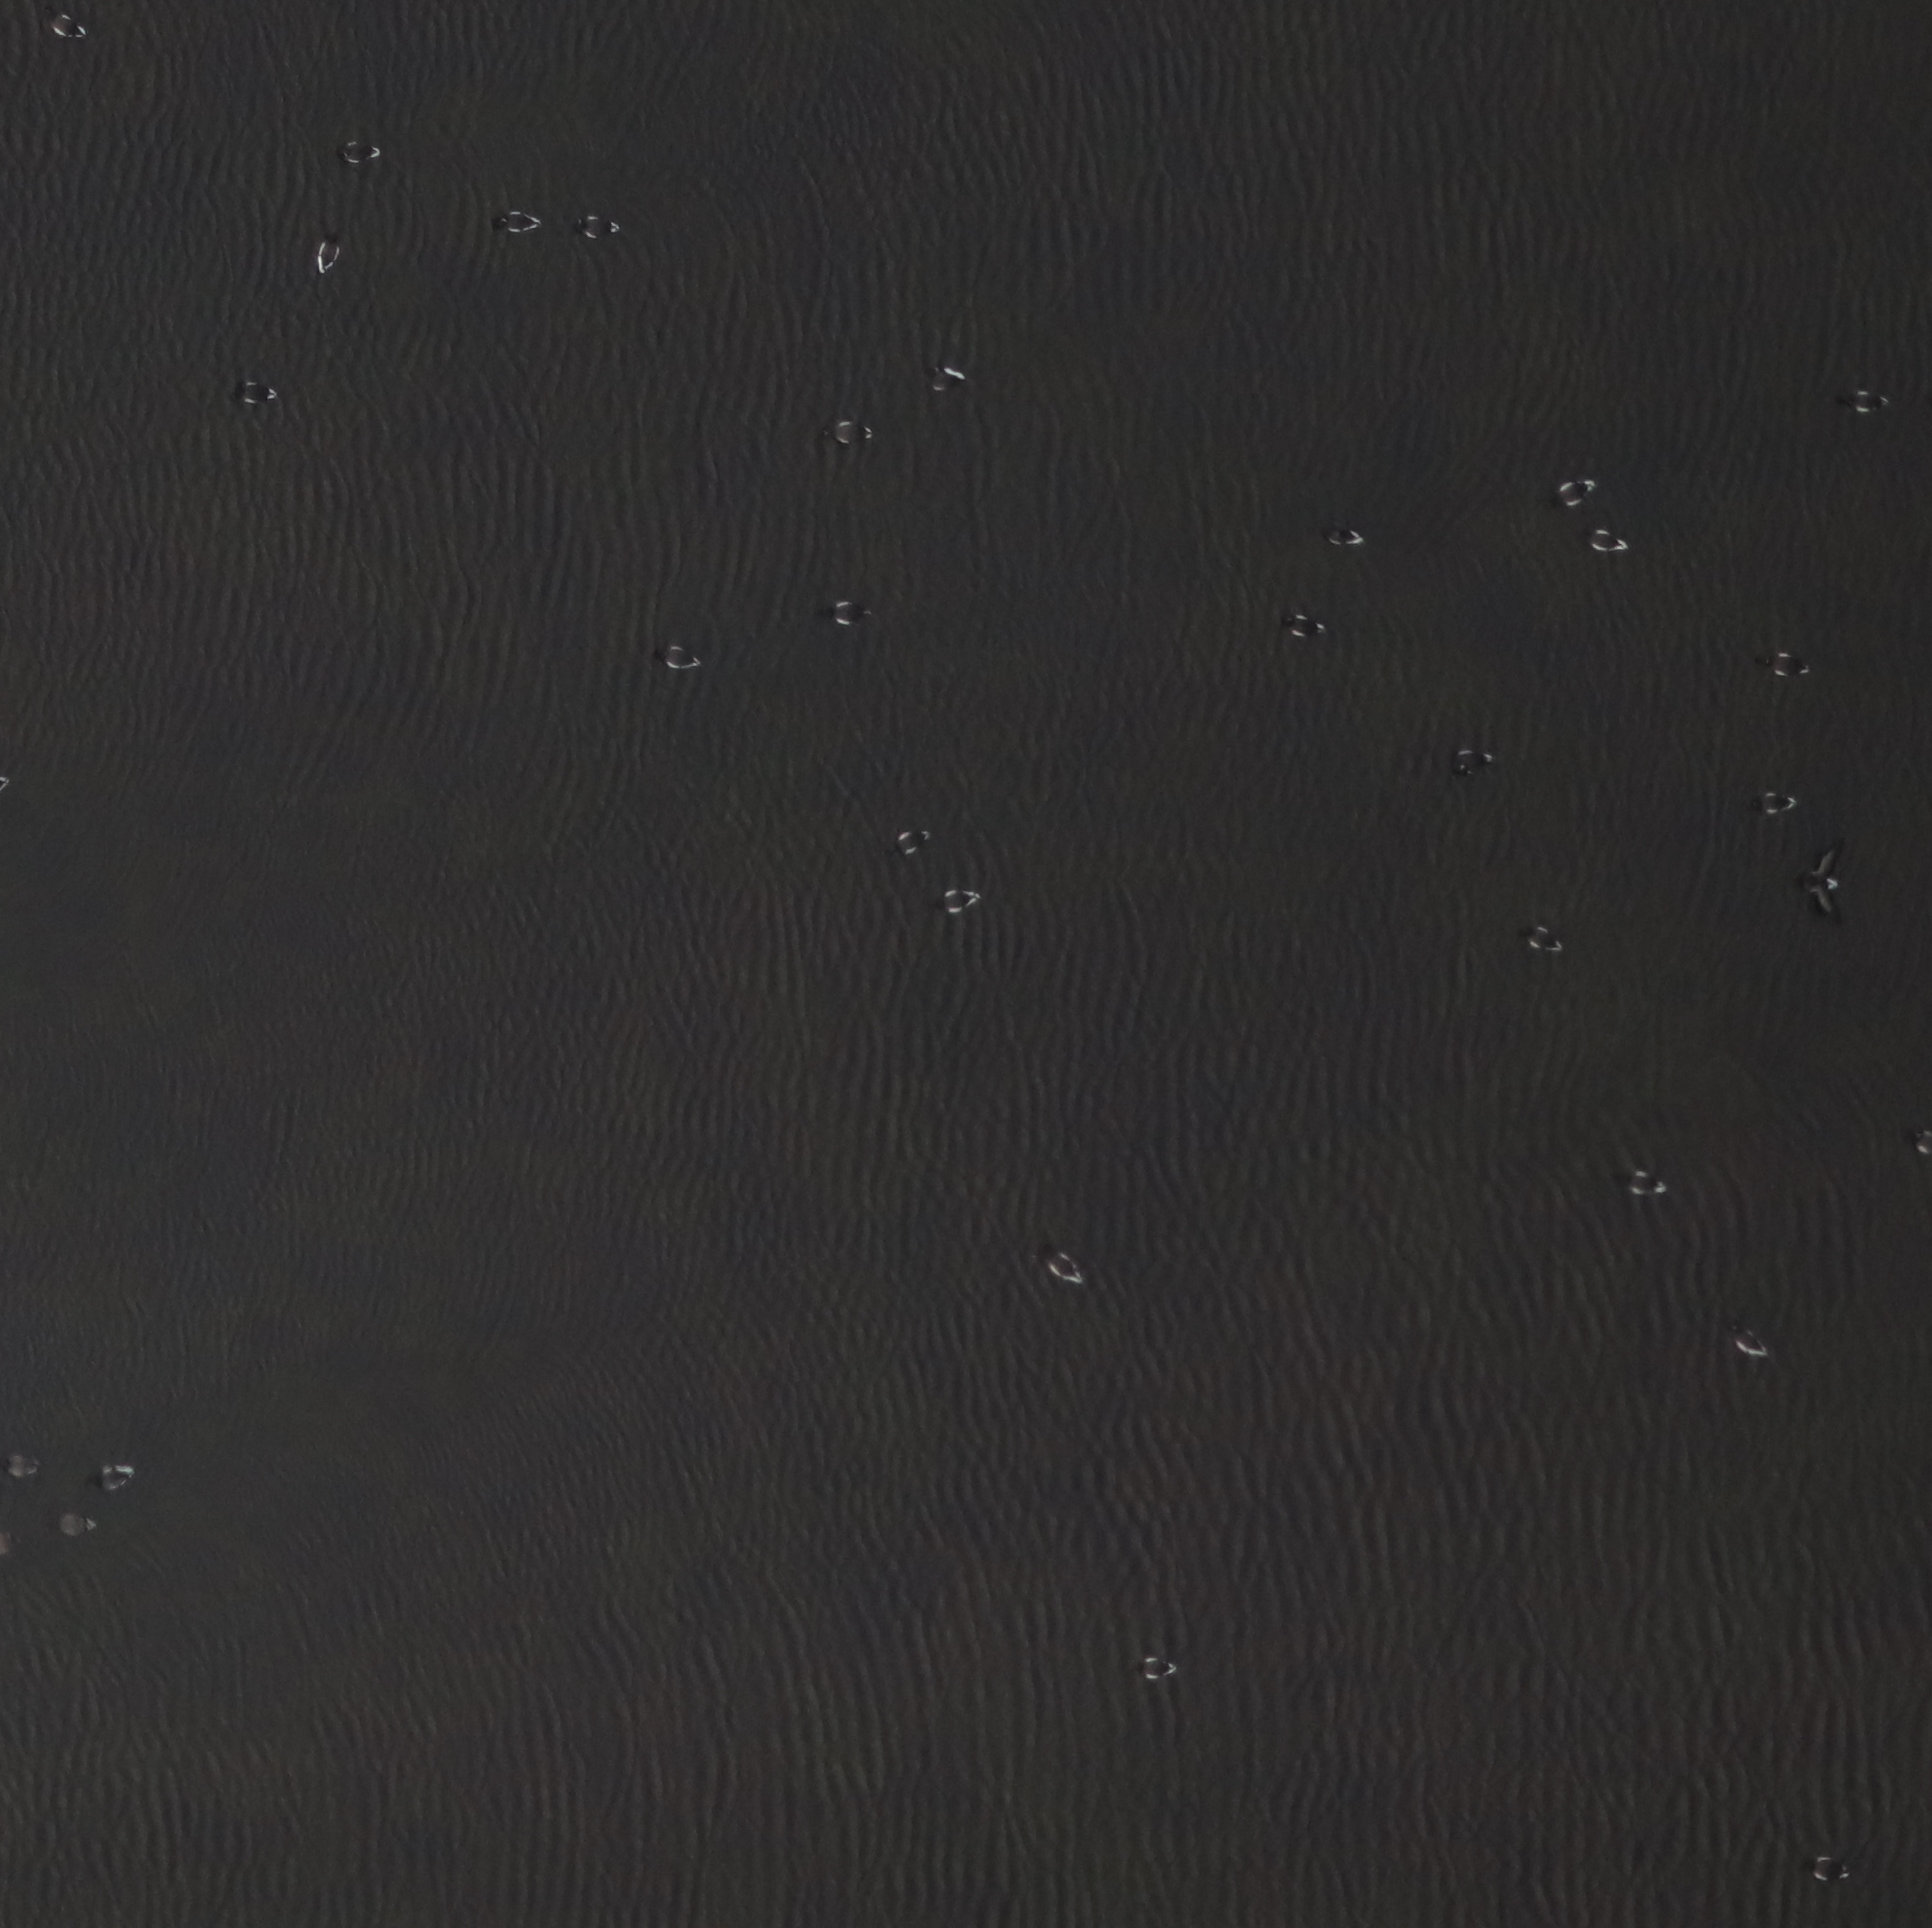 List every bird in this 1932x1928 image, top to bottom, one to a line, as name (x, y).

brant (67, 27)
brant (360, 152)
brant (515, 221)
brant (592, 226)
brant (327, 253)
brant (942, 374)
brant (256, 393)
brant (1863, 401)
brant (848, 431)
brant (1573, 492)
brant (1341, 533)
brant (1606, 541)
brant (845, 611)
brant (1302, 624)
brant (675, 655)
brant (1786, 663)
brant (1467, 759)
brant (1776, 803)
brant (908, 842)
brant (1824, 882)
brant (959, 901)
brant (1545, 938)
brant (1641, 1184)
brant (1062, 1265)
brant (1748, 1343)
brant (16, 1464)
brant (108, 1480)
brant (79, 1525)
brant (1153, 1667)
brant (1828, 1871)